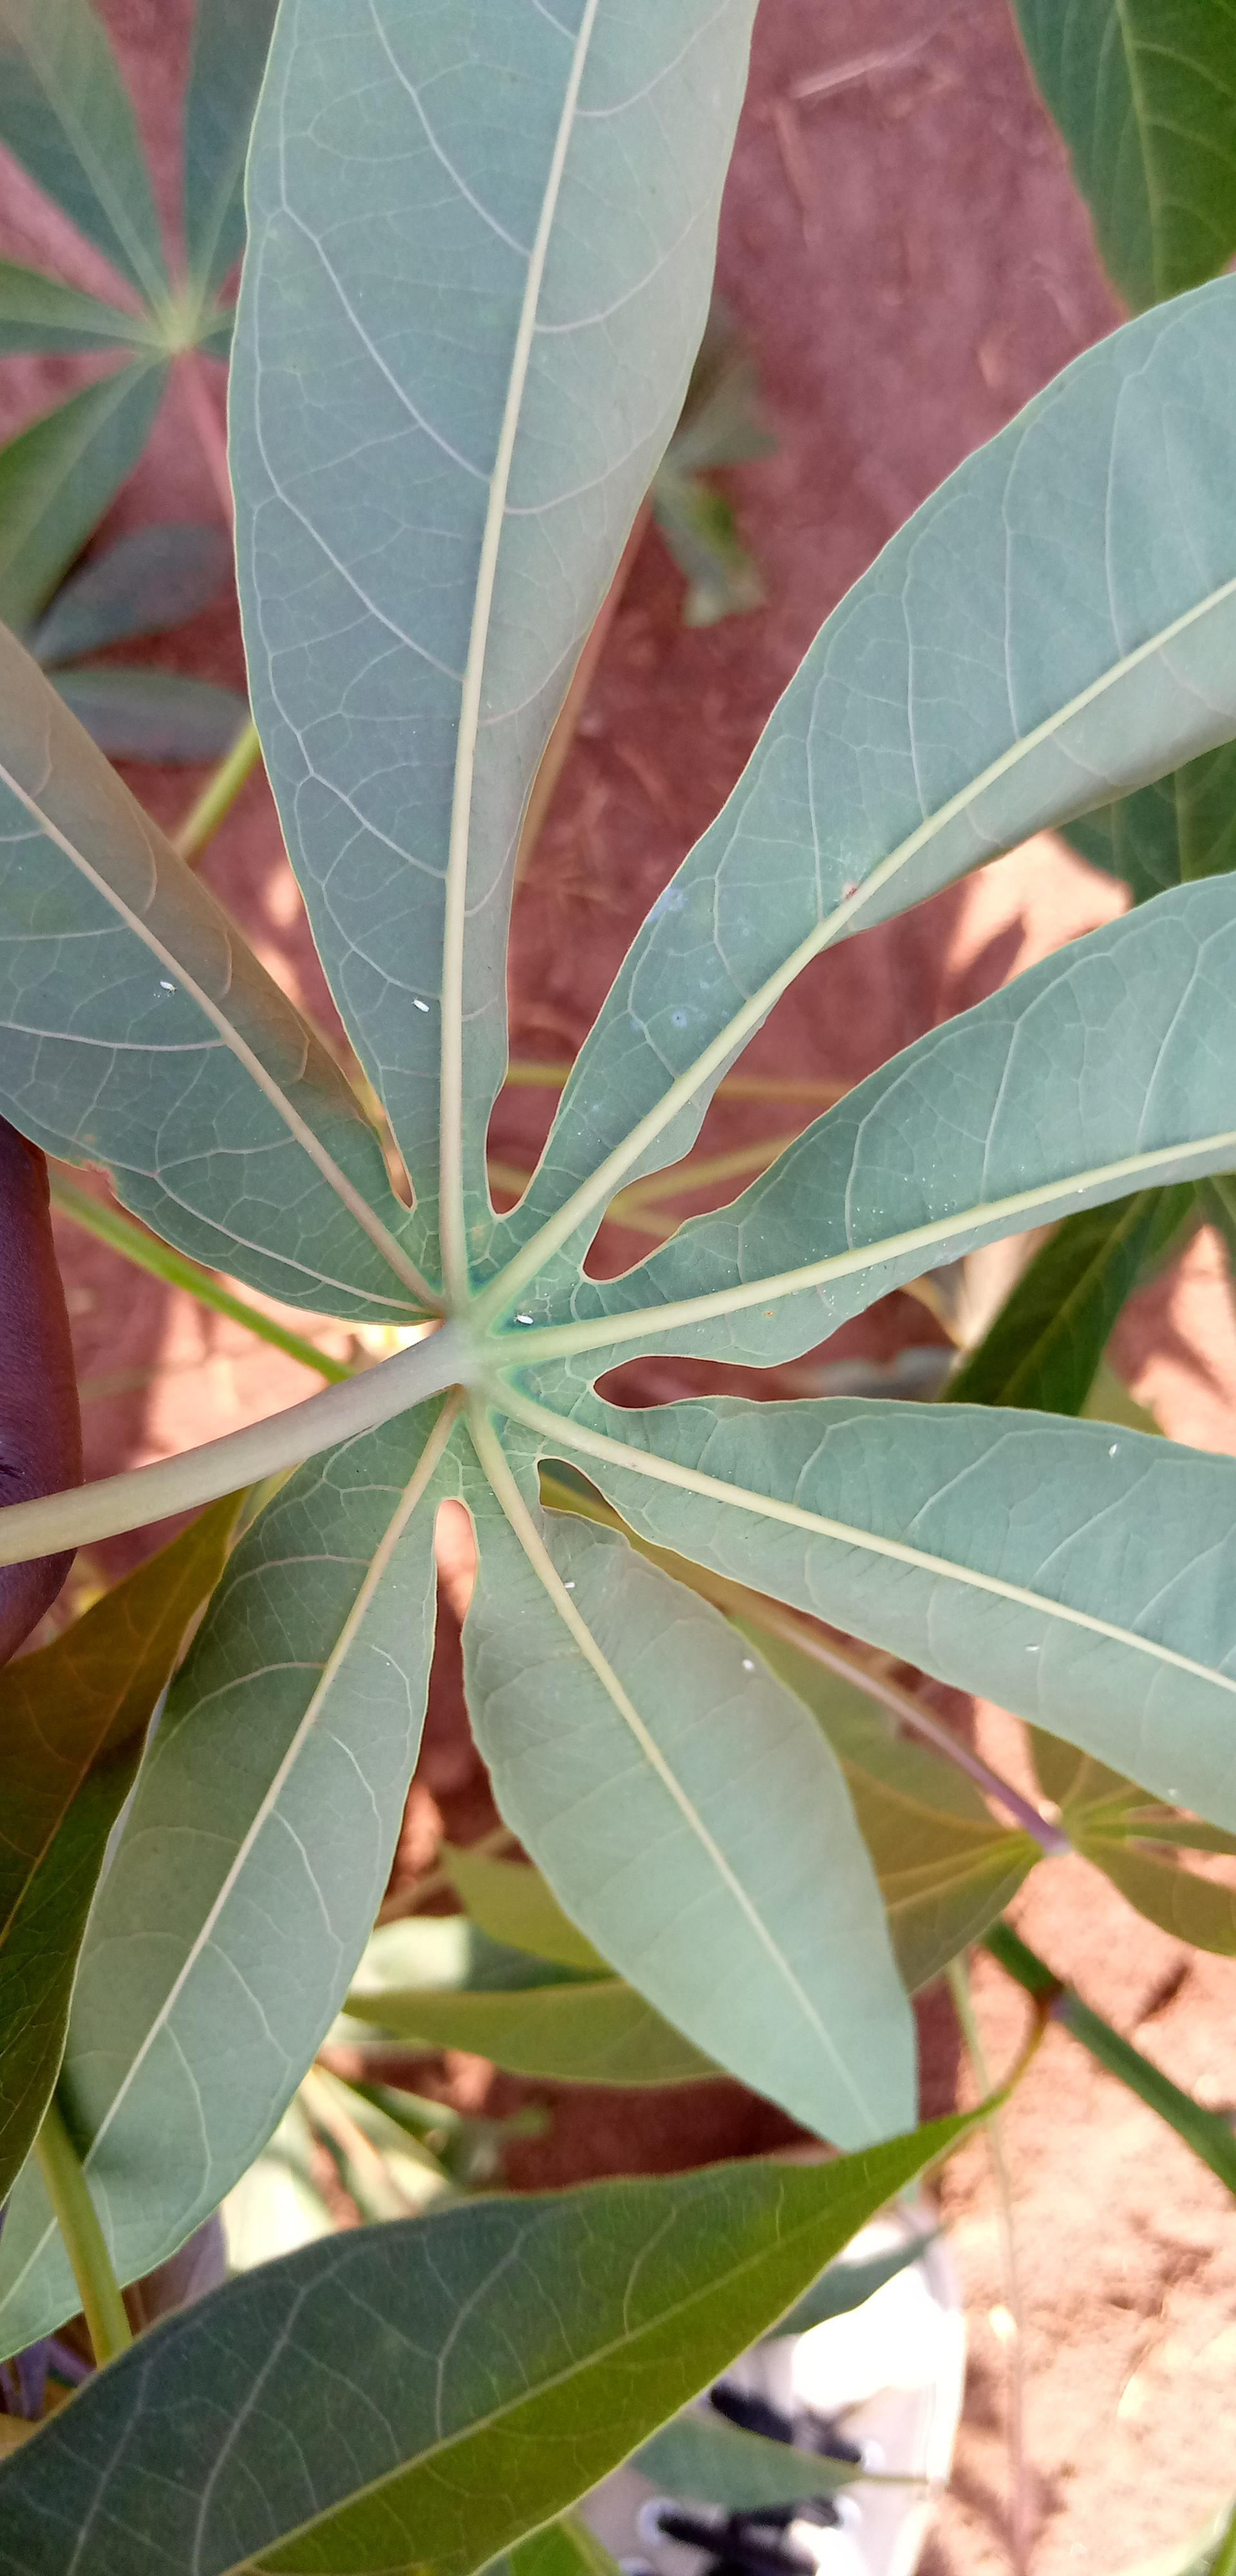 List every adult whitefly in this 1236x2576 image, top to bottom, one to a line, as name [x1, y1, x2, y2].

whitefly [156, 978, 178, 994]
whitefly [409, 996, 432, 1013]
whitefly [514, 1311, 535, 1327]
whitefly [1106, 1440, 1121, 1459]
whitefly [562, 1580, 577, 1592]
whitefly [1023, 1642, 1043, 1654]
whitefly [741, 1655, 755, 1674]